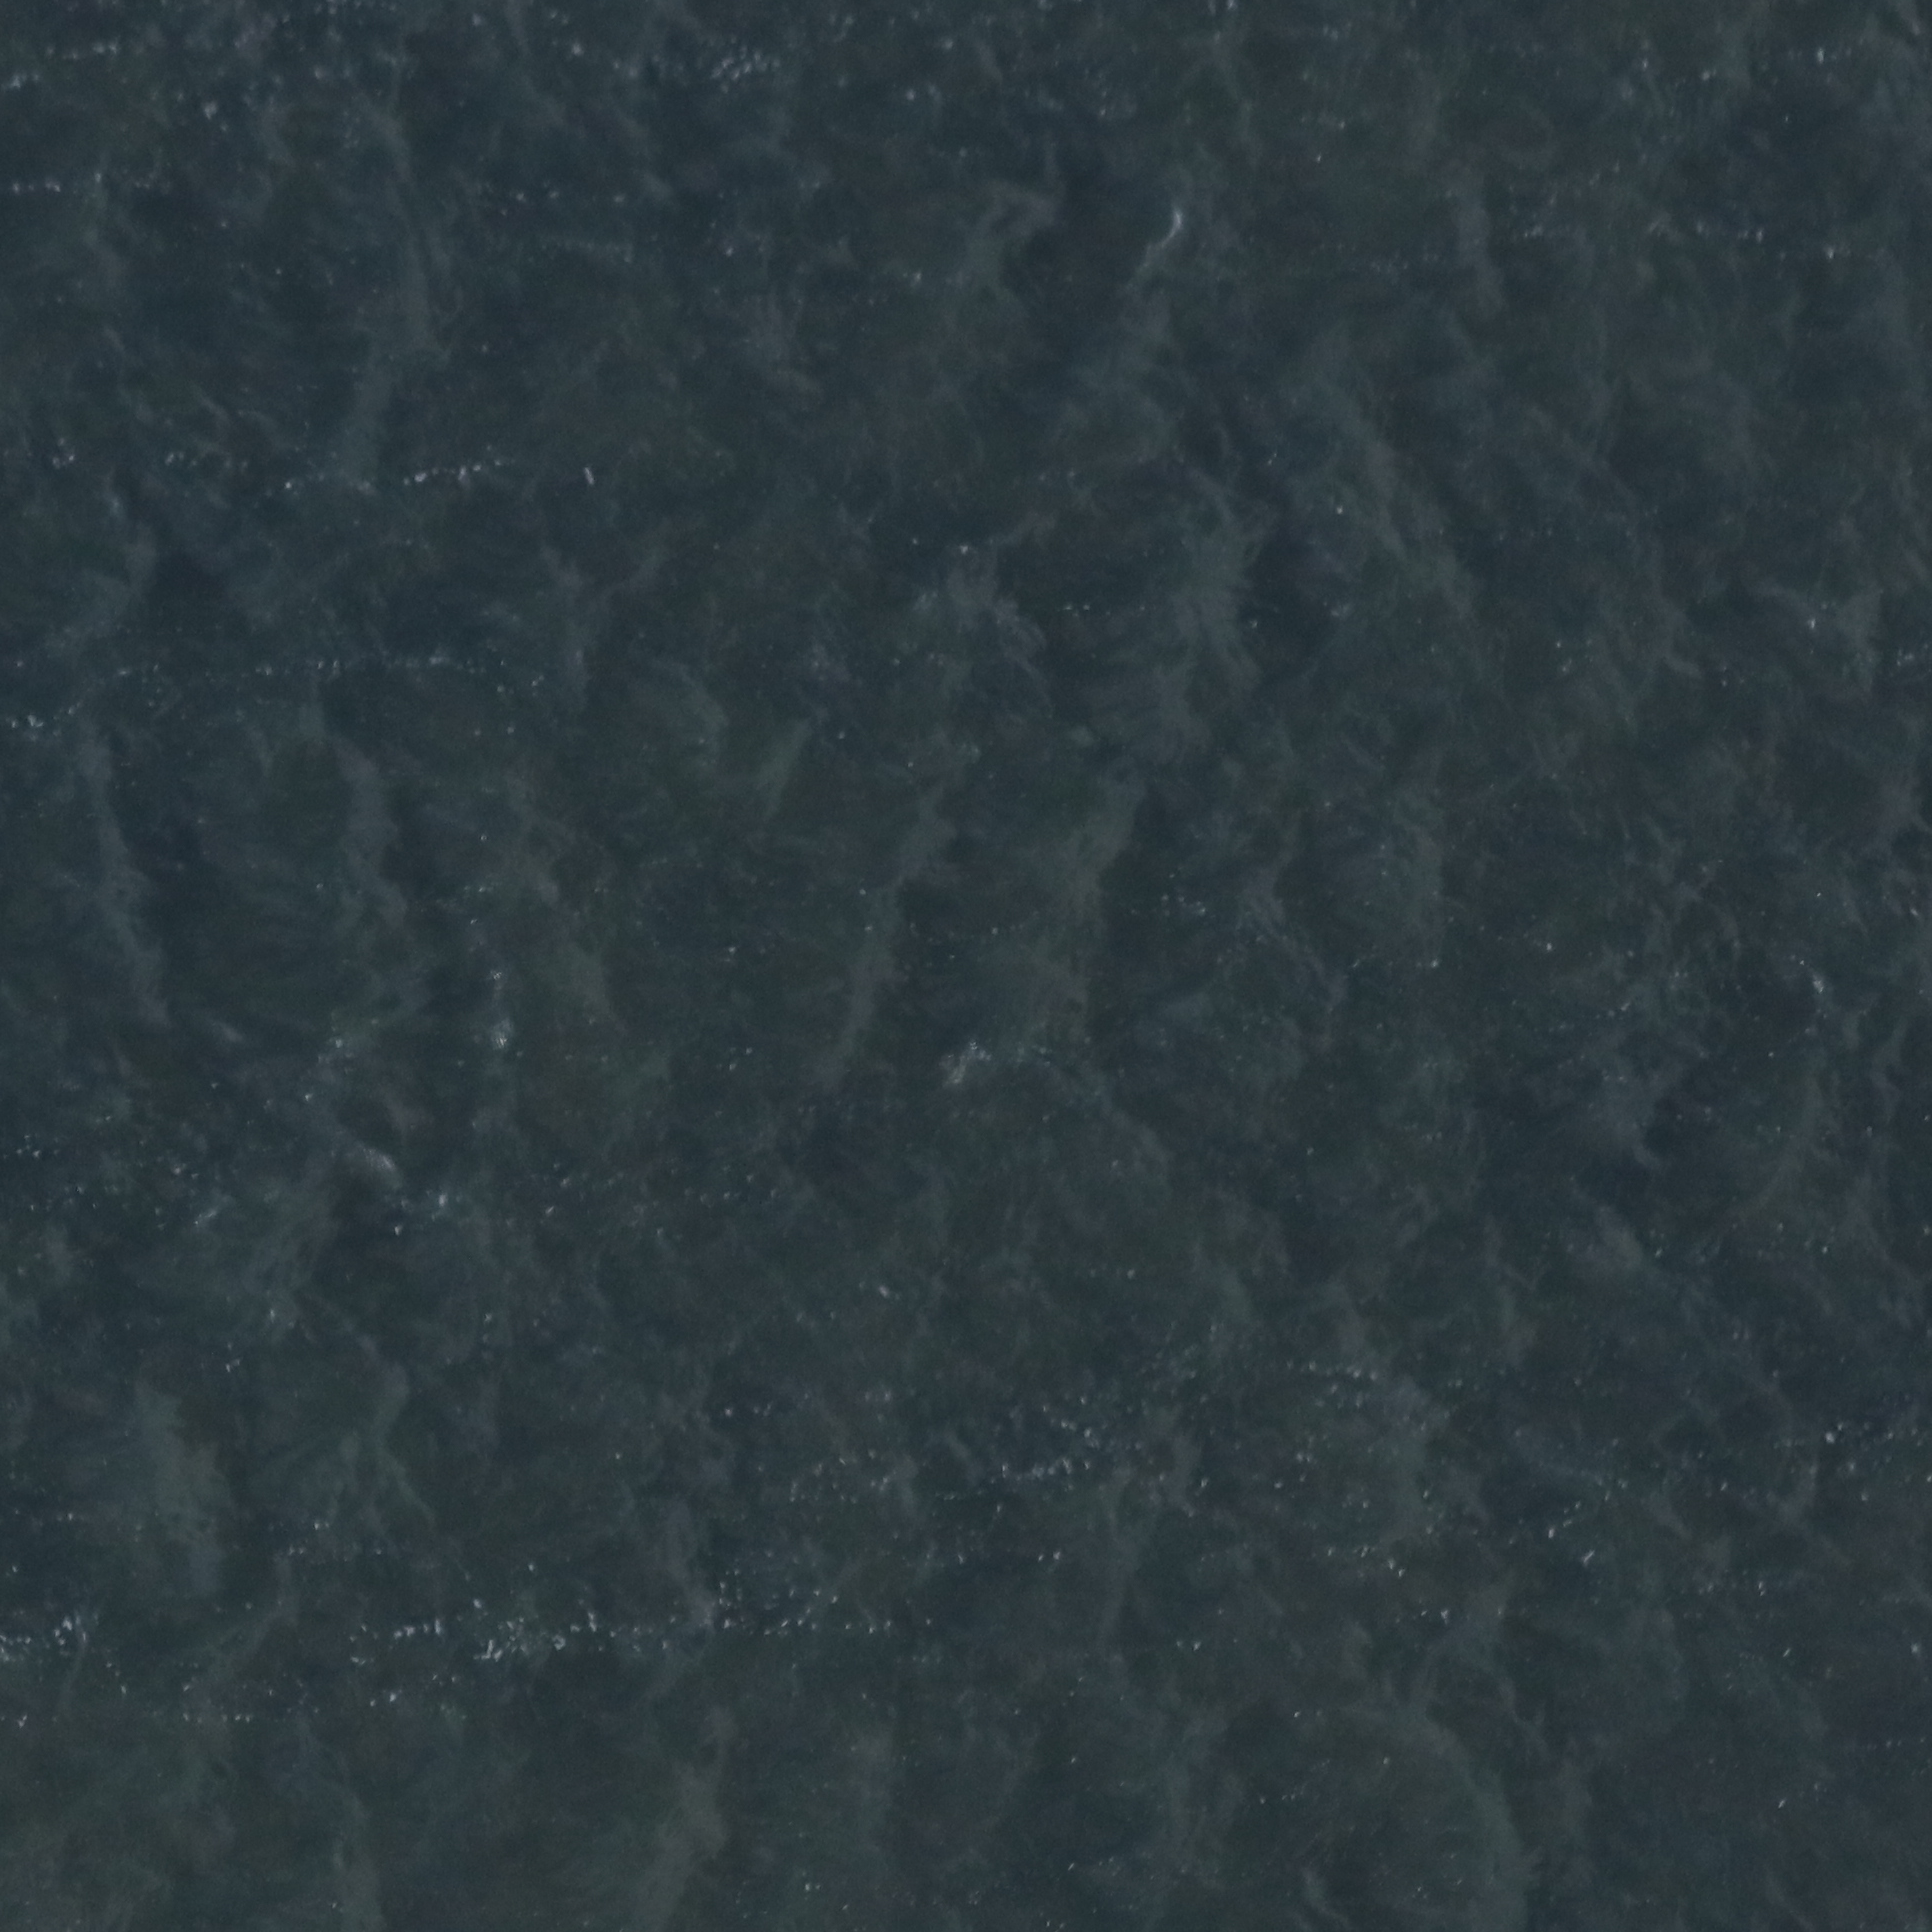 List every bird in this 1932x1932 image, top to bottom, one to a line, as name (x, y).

None